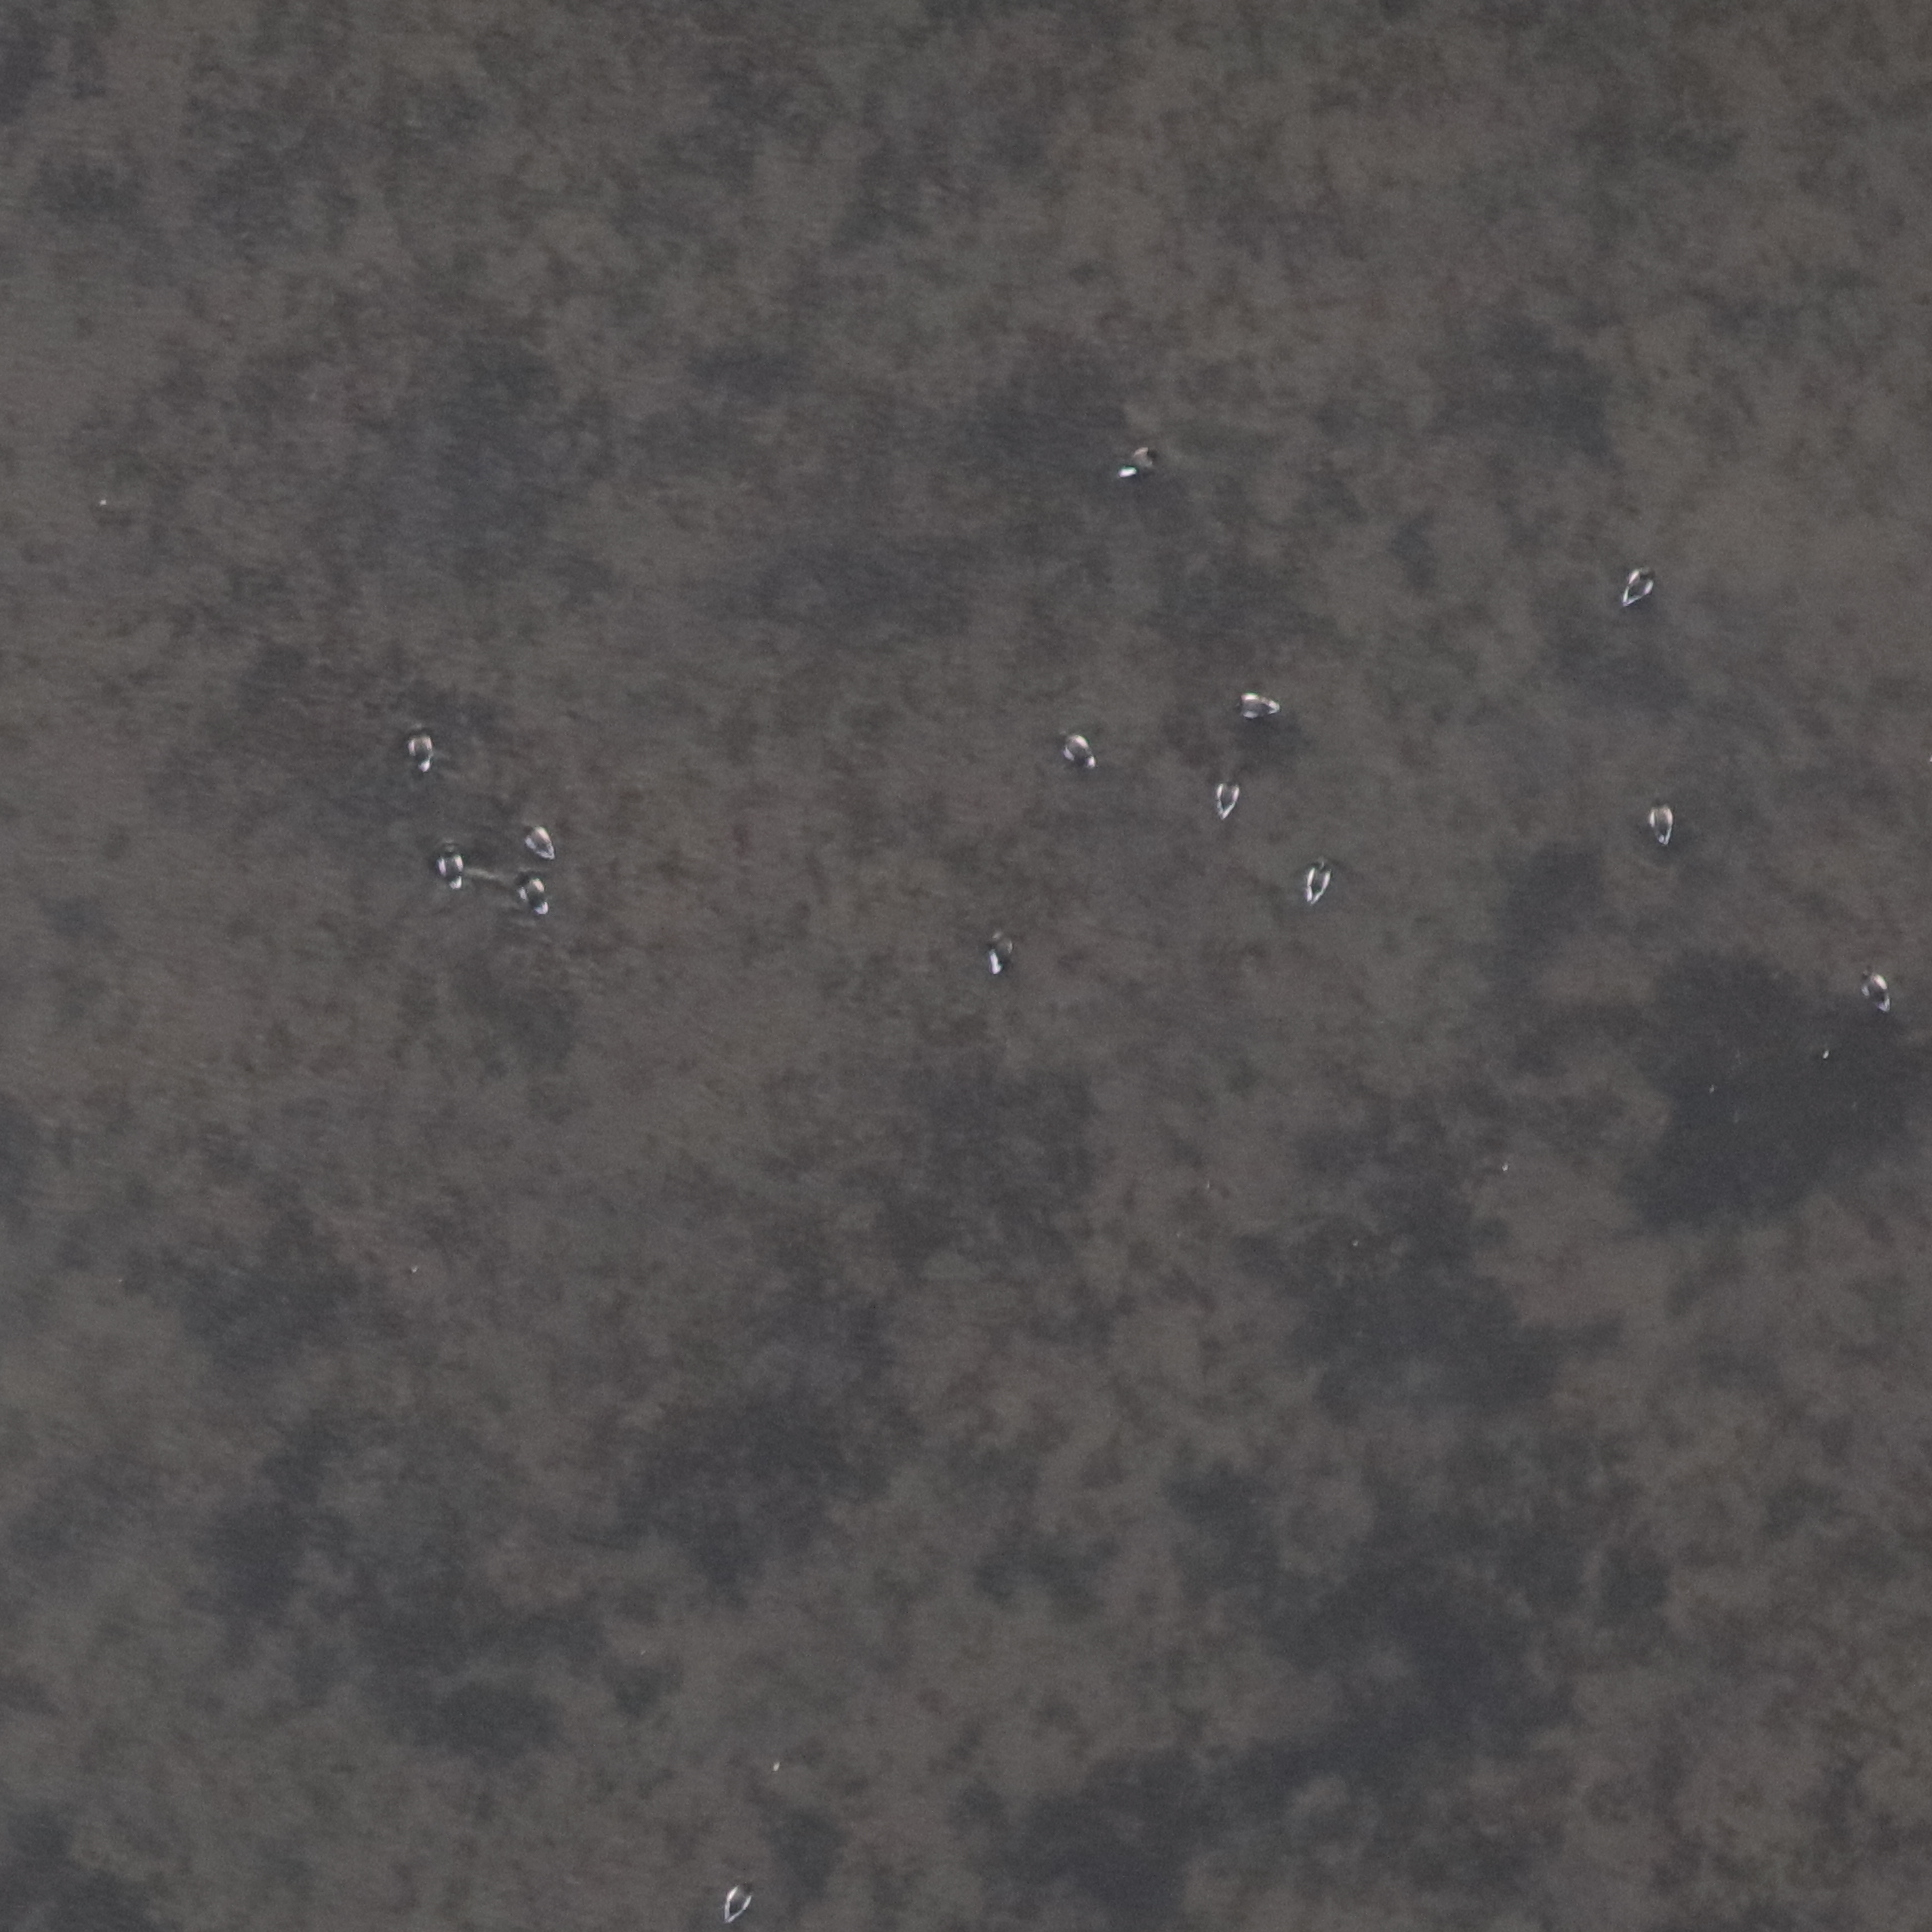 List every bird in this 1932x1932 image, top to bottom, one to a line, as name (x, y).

brant (1141, 461)
brant (1639, 585)
brant (1255, 707)
brant (422, 747)
brant (1076, 749)
brant (1227, 798)
brant (1662, 824)
brant (538, 840)
brant (453, 868)
brant (1318, 883)
brant (531, 894)
brant (999, 951)
brant (1875, 989)
brant (738, 1902)